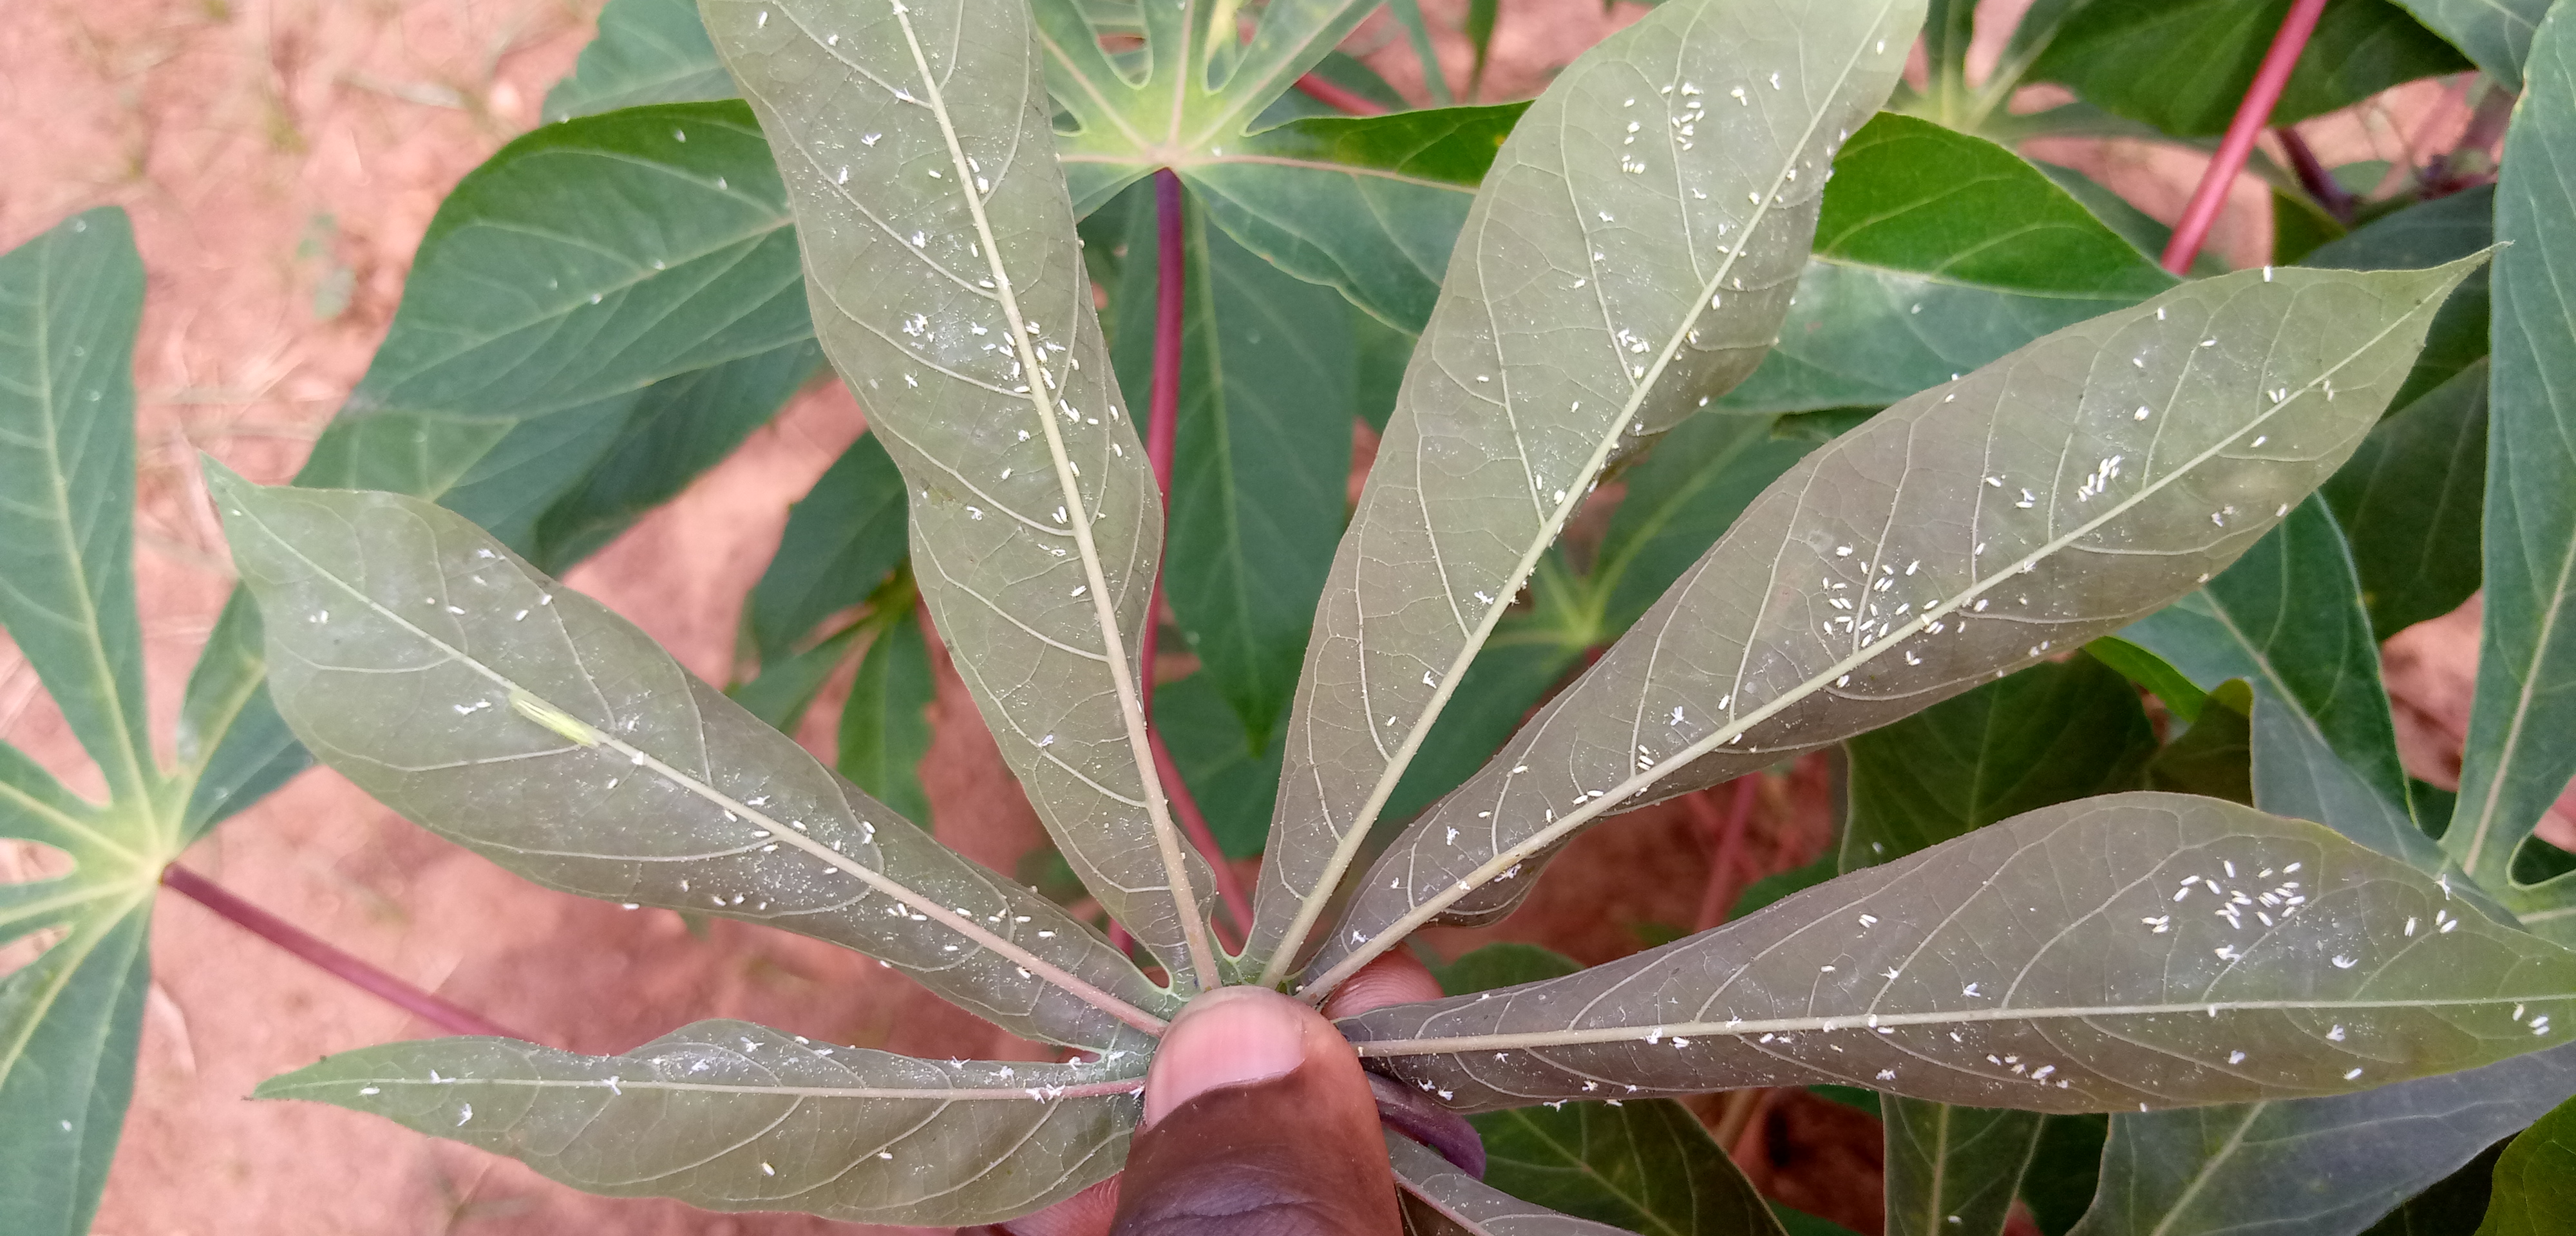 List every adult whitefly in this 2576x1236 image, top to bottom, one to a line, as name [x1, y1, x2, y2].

whitefly [1769, 63, 1786, 93]
whitefly [1679, 77, 1707, 102]
whitefly [1657, 79, 1678, 100]
whitefly [1729, 83, 1752, 113]
whitefly [1622, 89, 1640, 113]
whitefly [1683, 93, 1710, 123]
whitefly [1670, 102, 1709, 149]
whitefly [1671, 113, 1698, 150]
whitefly [1626, 119, 1644, 138]
whitefly [1617, 132, 1640, 154]
whitefly [963, 146, 986, 178]
whitefly [1615, 153, 1649, 177]
whitefly [1615, 158, 1650, 183]
whitefly [924, 165, 953, 183]
whitefly [1787, 171, 1804, 190]
whitefly [967, 176, 999, 199]
whitefly [1741, 185, 1760, 211]
whitefly [963, 229, 986, 259]
whitefly [1709, 236, 1730, 257]
whitefly [2257, 259, 2281, 289]
whitefly [1567, 276, 1590, 293]
whitefly [978, 279, 1006, 297]
whitefly [1709, 295, 1726, 317]
whitefly [2151, 306, 2172, 325]
whitefly [1021, 308, 1050, 337]
whitefly [989, 316, 1019, 352]
whitefly [1610, 322, 1636, 356]
whitefly [1686, 324, 1707, 350]
whitefly [2190, 332, 2222, 358]
whitefly [1625, 336, 1651, 357]
whitefly [1030, 341, 1053, 363]
whitefly [1068, 352, 1085, 375]
whitefly [1002, 353, 1026, 378]
whitefly [2128, 356, 2148, 375]
whitefly [1470, 358, 1501, 391]
whitefly [1624, 360, 1654, 384]
whitefly [1037, 362, 1063, 404]
whitefly [2313, 372, 2336, 395]
whitefly [1012, 378, 1037, 404]
whitefly [2315, 378, 2343, 407]
whitefly [2267, 384, 2293, 413]
whitefly [1687, 388, 1709, 409]
whitefly [1942, 389, 1971, 412]
whitefly [1102, 393, 1129, 427]
whitefly [1050, 395, 1082, 426]
whitefly [1567, 395, 1593, 415]
whitefly [2128, 399, 2154, 427]
whitefly [1089, 407, 1111, 436]
whitefly [2248, 432, 2270, 454]
whitefly [1103, 438, 1135, 464]
whitefly [2094, 451, 2125, 476]
whitefly [2107, 451, 2124, 471]
whitefly [1061, 455, 1085, 485]
whitefly [993, 456, 1019, 489]
whitefly [1966, 464, 2009, 499]
whitefly [1522, 466, 1553, 492]
whitefly [2096, 468, 2119, 492]
whitefly [2083, 469, 2110, 502]
whitefly [2070, 481, 2097, 518]
whitefly [2018, 487, 2041, 512]
whitefly [1543, 488, 1568, 508]
whitefly [2008, 491, 2041, 529]
whitefly [1048, 495, 1074, 528]
whitefly [2269, 495, 2289, 525]
whitefly [1046, 500, 1085, 532]
whitefly [1976, 538, 1994, 562]
whitefly [1830, 539, 1857, 565]
whitefly [1858, 557, 1872, 578]
whitefly [1876, 558, 1893, 581]
whitefly [1899, 558, 1922, 585]
whitefly [1817, 574, 1839, 599]
whitefly [1865, 574, 1893, 595]
whitefly [1062, 575, 1099, 602]
whitefly [1826, 575, 1850, 601]
whitefly [533, 588, 558, 612]
whitefly [1922, 592, 1940, 615]
whitefly [1966, 592, 2002, 623]
whitefly [442, 595, 468, 615]
whitefly [1821, 595, 1857, 621]
whitefly [1865, 595, 1886, 619]
whitefly [1896, 595, 1916, 623]
whitefly [308, 603, 330, 632]
whitefly [1916, 604, 1938, 634]
whitefly [505, 606, 536, 632]
whitefly [1852, 608, 1876, 630]
whitefly [1830, 613, 1859, 647]
whitefly [1926, 615, 1947, 644]
whitefly [1819, 615, 1835, 645]
whitefly [1873, 615, 1897, 644]
whitefly [1857, 625, 1875, 652]
whitefly [1902, 641, 1922, 672]
whitefly [1832, 665, 1855, 692]
whitefly [1419, 668, 1454, 698]
whitefly [450, 682, 499, 718]
whitefly [1714, 692, 1729, 718]
whitefly [1657, 698, 1689, 734]
whitefly [615, 711, 641, 735]
whitefly [1378, 711, 1404, 733]
whitefly [1727, 728, 1749, 756]
whitefly [1627, 736, 1654, 774]
whitefly [621, 742, 651, 775]
whitefly [1622, 742, 1653, 777]
whitefly [1501, 757, 1539, 782]
whitefly [597, 771, 621, 800]
whitefly [1587, 778, 1597, 805]
whitefly [1566, 788, 1590, 819]
whitefly [744, 789, 779, 812]
whitefly [1536, 801, 1556, 834]
whitefly [712, 805, 744, 827]
whitefly [793, 808, 814, 834]
whitefly [1471, 808, 1493, 825]
whitefly [856, 816, 882, 850]
whitefly [753, 821, 793, 843]
whitefly [857, 830, 876, 857]
whitefly [830, 831, 853, 857]
whitefly [757, 836, 783, 860]
whitefly [2206, 841, 2241, 881]
whitefly [2269, 850, 2307, 886]
whitefly [2177, 856, 2206, 895]
whitefly [2254, 863, 2273, 890]
whitefly [817, 864, 848, 880]
whitefly [2193, 865, 2226, 907]
whitefly [2164, 870, 2202, 918]
whitefly [673, 876, 700, 897]
whitefly [2228, 881, 2291, 933]
whitefly [2273, 883, 2309, 925]
whitefly [728, 884, 752, 912]
whitefly [706, 888, 737, 914]
whitefly [2217, 892, 2252, 938]
whitefly [755, 893, 783, 921]
whitefly [885, 899, 914, 922]
whitefly [956, 899, 981, 927]
whitefly [621, 900, 645, 922]
whitefly [911, 900, 933, 930]
whitefly [1842, 900, 1880, 937]
whitefly [2136, 901, 2170, 949]
whitefly [2438, 901, 2462, 942]
whitefly [987, 904, 1015, 932]
whitefly [2418, 905, 2460, 949]
whitefly [1016, 907, 1036, 930]
whitefly [2202, 920, 2250, 964]
whitefly [1037, 927, 1059, 951]
whitefly [945, 940, 963, 960]
whitefly [1818, 953, 1843, 977]
whitefly [1012, 959, 1032, 987]
whitefly [1884, 964, 1904, 988]
whitefly [1954, 975, 1982, 1004]
whitefly [2497, 989, 2528, 1034]
whitefly [1859, 1004, 1878, 1040]
whitefly [2519, 1008, 2556, 1049]
whitefly [1873, 1015, 1897, 1040]
whitefly [1942, 1017, 1964, 1050]
whitefly [1757, 1022, 1779, 1053]
whitefly [741, 1025, 775, 1058]
whitefly [789, 1025, 814, 1057]
whitefly [1659, 1029, 1690, 1057]
whitefly [2003, 1042, 2022, 1073]
whitefly [2325, 1049, 2370, 1089]
whitefly [2025, 1060, 2055, 1091]
whitefly [422, 1063, 465, 1092]
whitefly [607, 1070, 621, 1093]
whitefly [357, 1076, 384, 1107]
whitefly [2132, 1098, 2150, 1119]
whitefly [877, 1143, 900, 1174]
whitefly [757, 1152, 780, 1183]